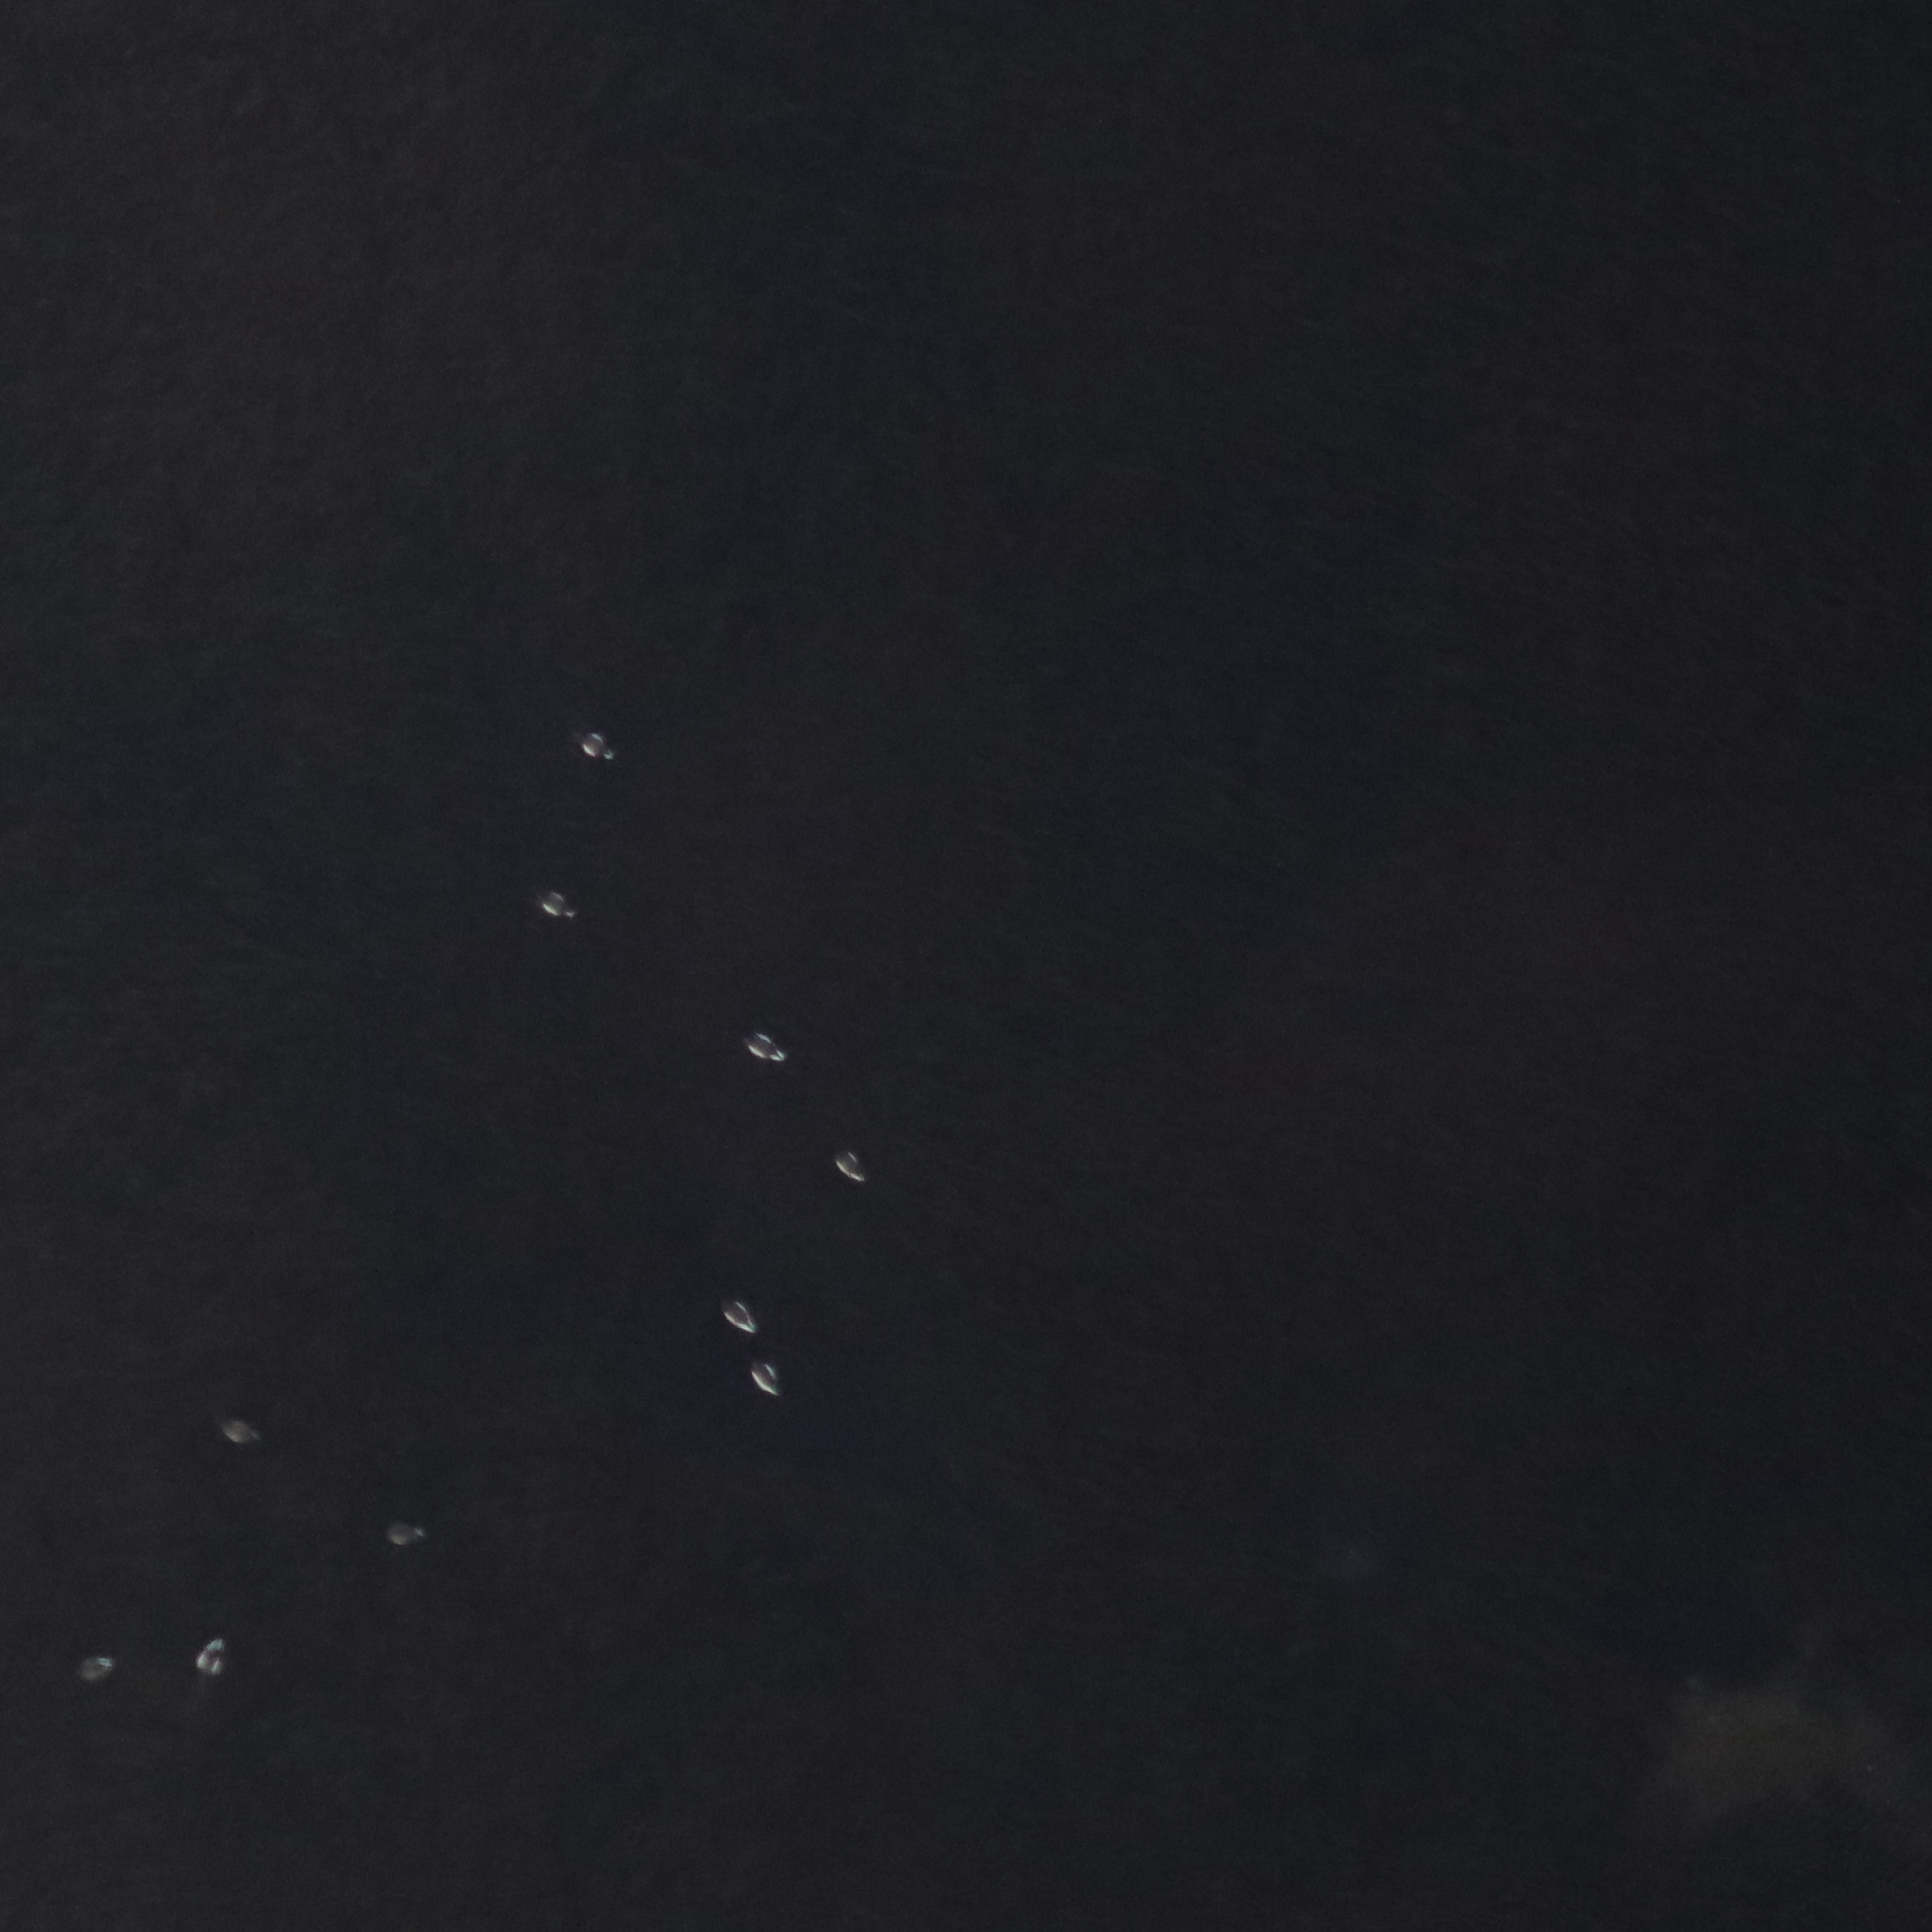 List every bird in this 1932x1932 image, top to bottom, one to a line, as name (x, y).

brant (594, 747)
brant (556, 902)
brant (762, 1044)
brant (848, 1168)
brant (738, 1314)
brant (764, 1376)
brant (242, 1429)
brant (404, 1531)
brant (211, 1658)
brant (99, 1667)